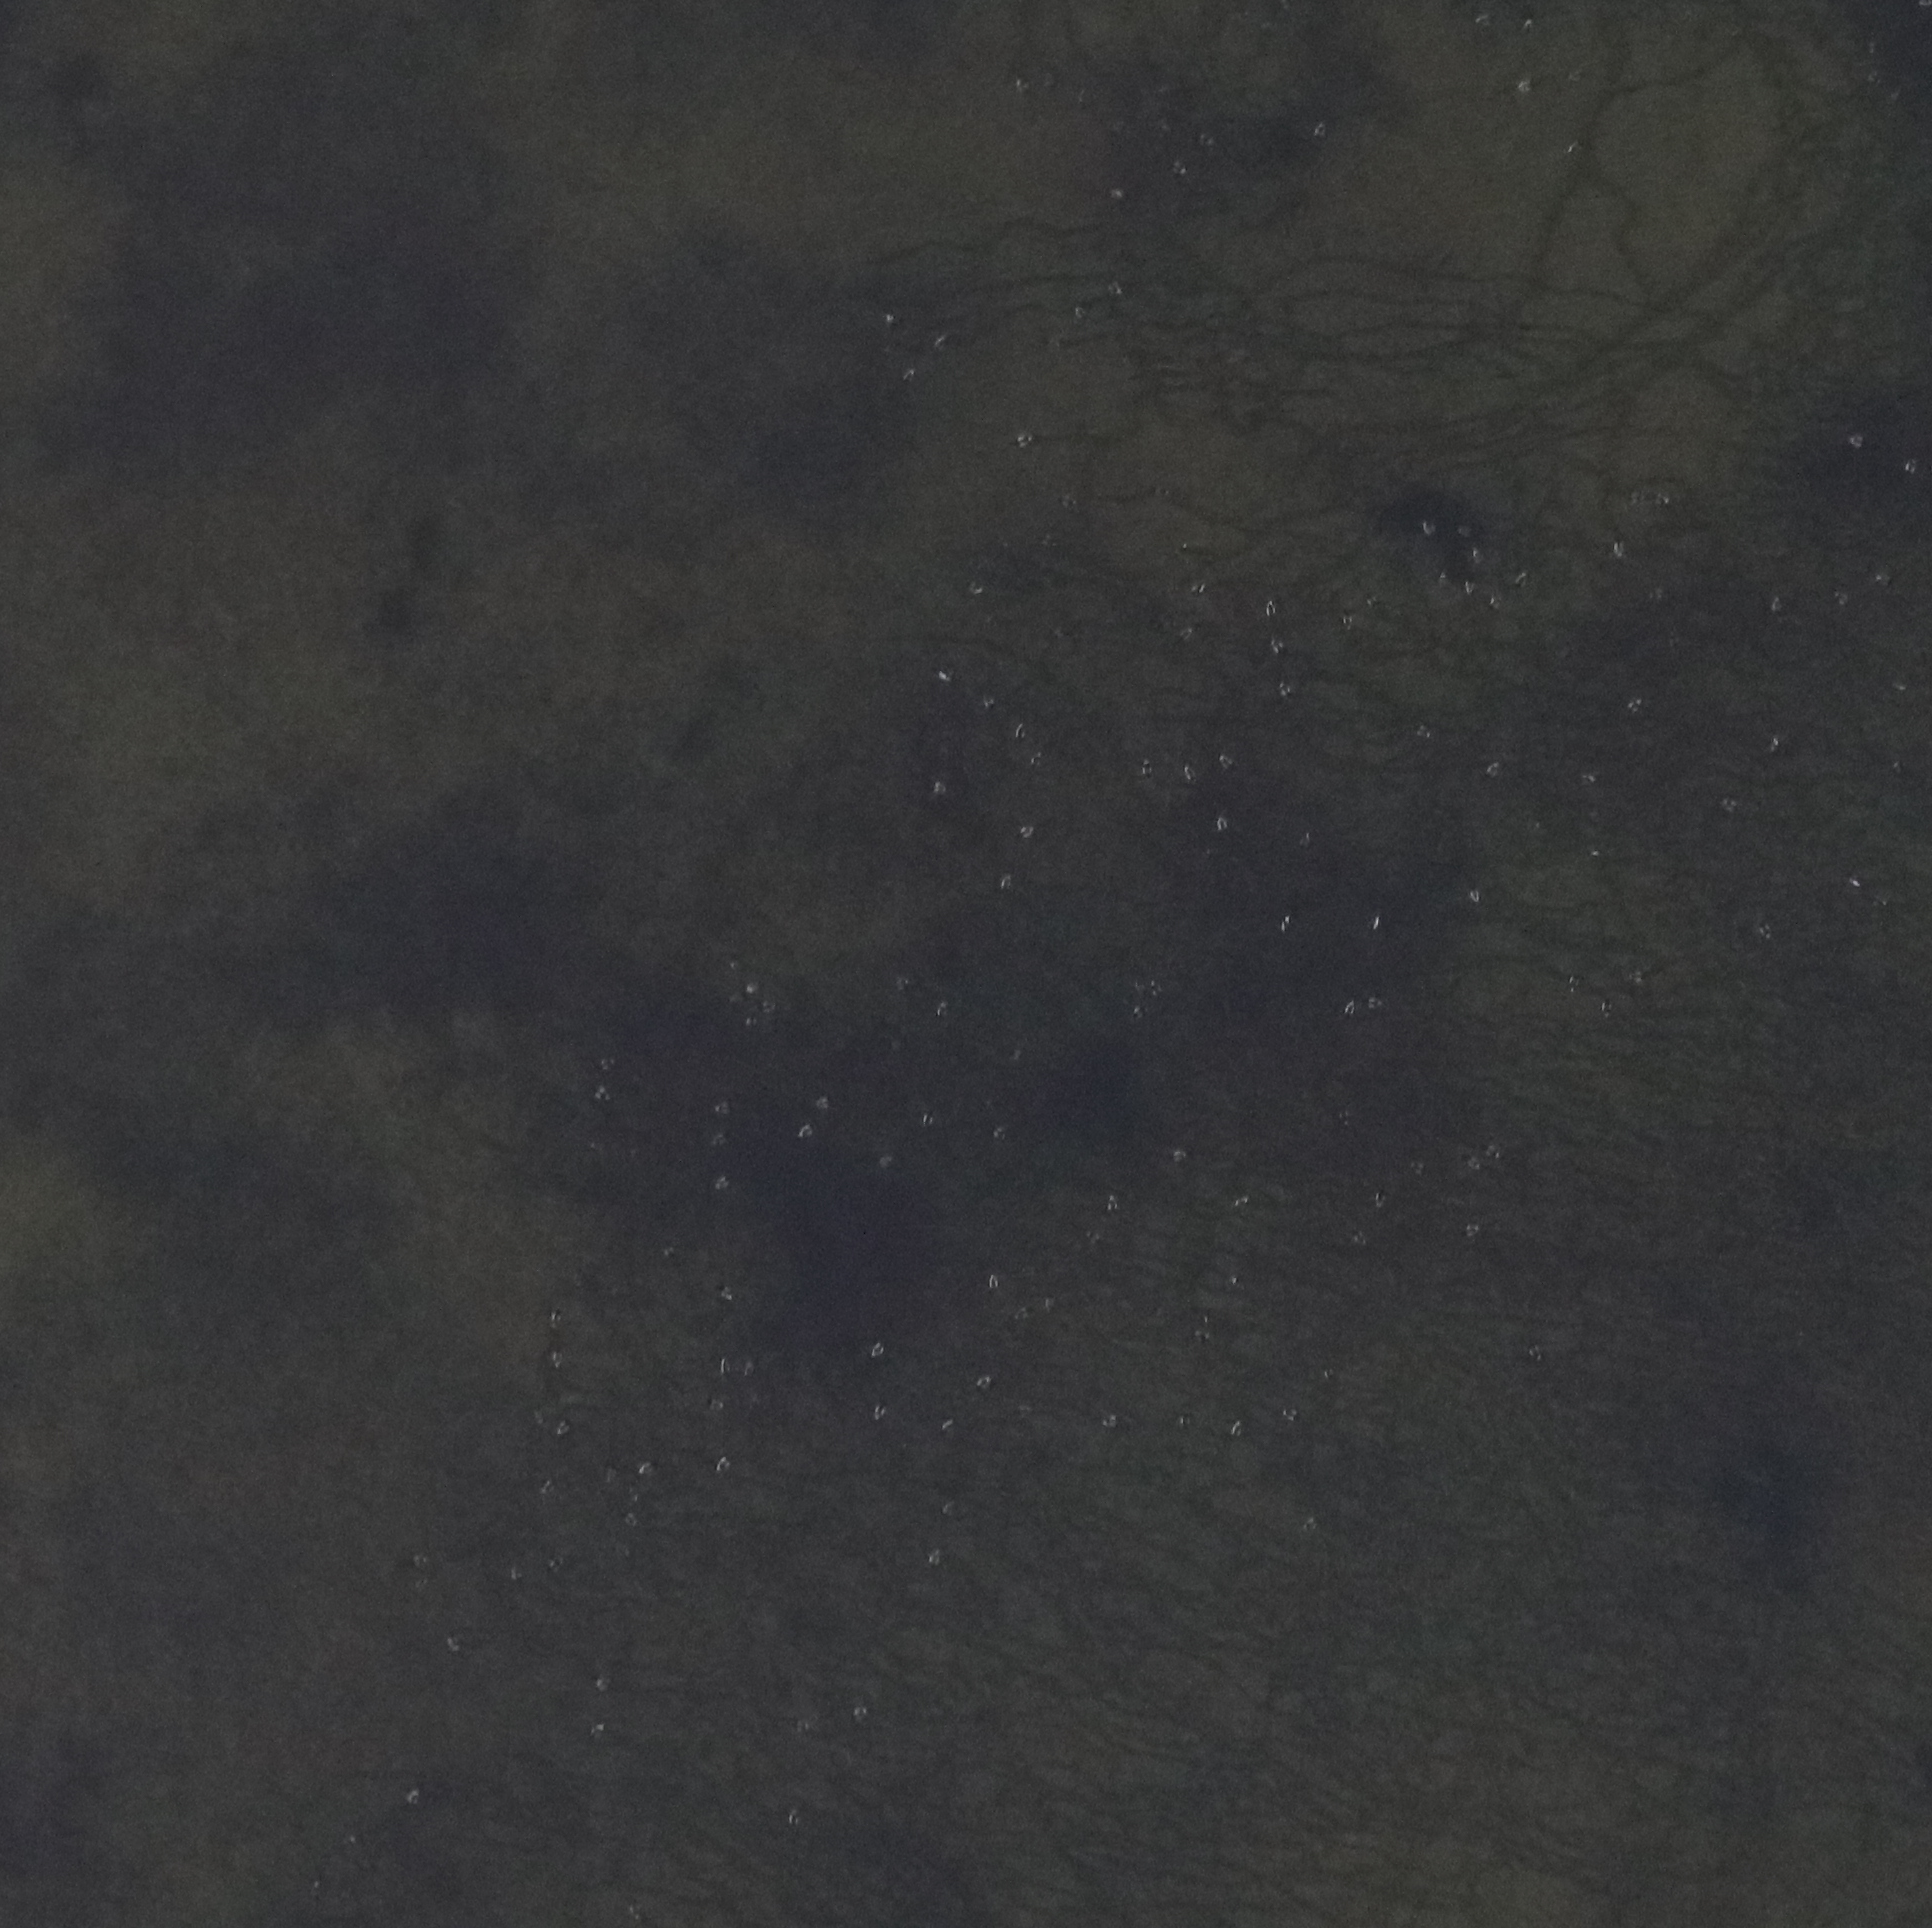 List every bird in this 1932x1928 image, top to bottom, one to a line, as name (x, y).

brant (1928, 0)
brant (1491, 21)
brant (1538, 26)
brant (1878, 45)
brant (1045, 75)
brant (1579, 78)
brant (1878, 80)
brant (1524, 82)
brant (1016, 84)
brant (1895, 99)
brant (1080, 101)
brant (1318, 133)
brant (1210, 136)
brant (1577, 146)
brant (1181, 171)
brant (1122, 191)
brant (1123, 283)
brant (1085, 314)
brant (891, 322)
brant (942, 338)
brant (910, 369)
brant (1019, 433)
brant (1861, 436)
brant (1911, 459)
brant (1640, 494)
brant (1075, 502)
brant (1668, 510)
brant (1433, 534)
brant (1616, 549)
brant (1478, 560)
brant (1531, 573)
brant (1892, 578)
brant (1449, 581)
brant (1192, 591)
brant (1661, 593)
brant (1474, 594)
brant (978, 598)
brant (1851, 598)
brant (1371, 604)
brant (1777, 605)
brant (1276, 606)
brant (1506, 609)
brant (1355, 627)
brant (1187, 634)
brant (1285, 650)
brant (948, 676)
brant (1901, 684)
brant (1291, 691)
brant (989, 704)
brant (1634, 709)
brant (1020, 728)
brant (1417, 735)
brant (1778, 743)
brant (1150, 771)
brant (1224, 771)
brant (1490, 771)
brant (1897, 771)
brant (1038, 773)
brant (1193, 775)
brant (1591, 776)
brant (949, 780)
brant (1728, 803)
brant (1218, 815)
brant (1033, 835)
brant (1311, 840)
brant (1013, 881)
brant (1855, 882)
brant (1477, 890)
brant (1883, 899)
brant (1277, 919)
brant (1371, 926)
brant (1761, 944)
brant (1640, 975)
brant (1160, 980)
brant (912, 983)
brant (1575, 989)
brant (761, 990)
brant (736, 999)
brant (1367, 1006)
brant (766, 1008)
brant (1349, 1008)
brant (942, 1009)
brant (1609, 1010)
brant (1137, 1015)
brant (741, 1018)
brant (608, 1061)
brant (609, 1084)
brant (824, 1095)
brant (725, 1114)
brant (1341, 1122)
brant (928, 1125)
brant (800, 1126)
brant (998, 1129)
brant (727, 1135)
brant (1494, 1152)
brant (1182, 1155)
brant (885, 1161)
brant (1479, 1165)
brant (1426, 1173)
brant (725, 1181)
brant (1108, 1199)
brant (1239, 1203)
brant (1391, 1204)
brant (1477, 1230)
brant (1095, 1239)
brant (1364, 1240)
brant (668, 1248)
brant (1244, 1276)
brant (993, 1287)
brant (725, 1292)
brant (1054, 1302)
brant (1214, 1315)
brant (1023, 1320)
brant (556, 1322)
brant (1208, 1333)
brant (875, 1348)
brant (1542, 1354)
brant (554, 1359)
brant (747, 1365)
brant (725, 1374)
brant (1332, 1380)
brant (993, 1383)
brant (879, 1403)
brant (715, 1404)
brant (1032, 1411)
brant (539, 1417)
brant (1289, 1418)
brant (949, 1419)
brant (1181, 1419)
brant (1110, 1423)
brant (1231, 1430)
brant (559, 1432)
brant (726, 1451)
brant (651, 1465)
brant (614, 1473)
brant (549, 1475)
brant (643, 1496)
brant (950, 1507)
brant (629, 1521)
brant (1304, 1529)
brant (630, 1551)
brant (423, 1556)
brant (934, 1559)
brant (557, 1561)
brant (521, 1568)
brant (416, 1580)
brant (448, 1645)
brant (608, 1675)
brant (852, 1706)
brant (803, 1723)
brant (599, 1724)
brant (413, 1796)
brant (792, 1819)
brant (344, 1839)
brant (313, 1883)
brant (645, 1909)